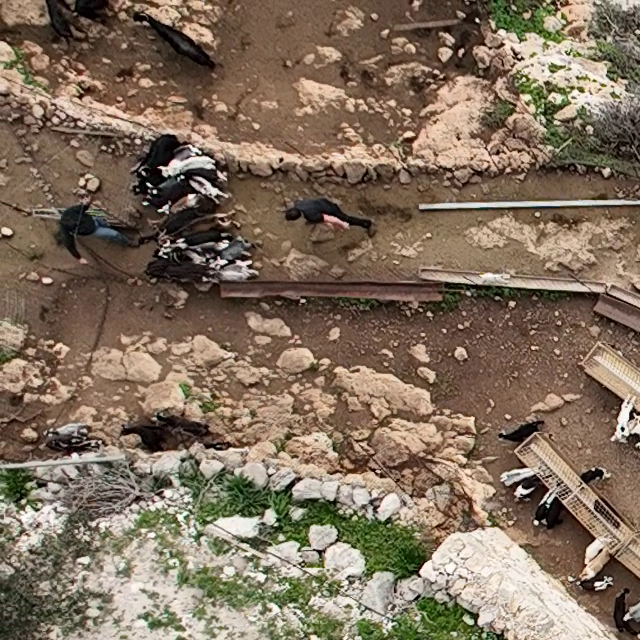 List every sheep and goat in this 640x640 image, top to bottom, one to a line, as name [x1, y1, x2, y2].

goat [45, 0, 87, 40]
goat [74, 1, 113, 24]
goat [134, 13, 216, 70]
goat [132, 131, 177, 176]
goat [174, 144, 201, 161]
goat [161, 157, 214, 178]
goat [176, 170, 228, 183]
goat [188, 175, 227, 203]
goat [149, 176, 186, 200]
goat [158, 193, 205, 215]
goat [157, 202, 217, 237]
goat [159, 210, 239, 242]
goat [166, 229, 232, 247]
goat [221, 238, 249, 260]
goat [175, 239, 228, 253]
goat [157, 249, 209, 266]
goat [209, 258, 253, 269]
goat [147, 262, 218, 283]
goat [216, 269, 258, 282]
goat [616, 392, 636, 443]
goat [157, 412, 212, 437]
goat [611, 414, 639, 442]
goat [633, 415, 639, 438]
goat [498, 420, 543, 443]
goat [44, 423, 89, 437]
goat [120, 425, 172, 451]
goat [634, 425, 639, 448]
goat [46, 439, 104, 451]
goat [501, 463, 544, 487]
goat [578, 466, 611, 489]
goat [515, 471, 545, 500]
goat [533, 481, 563, 527]
goat [546, 486, 570, 530]
goat [595, 499, 620, 529]
goat [584, 531, 610, 565]
goat [580, 546, 616, 581]
goat [580, 577, 614, 592]
goat [623, 581, 639, 622]
goat [613, 588, 630, 630]